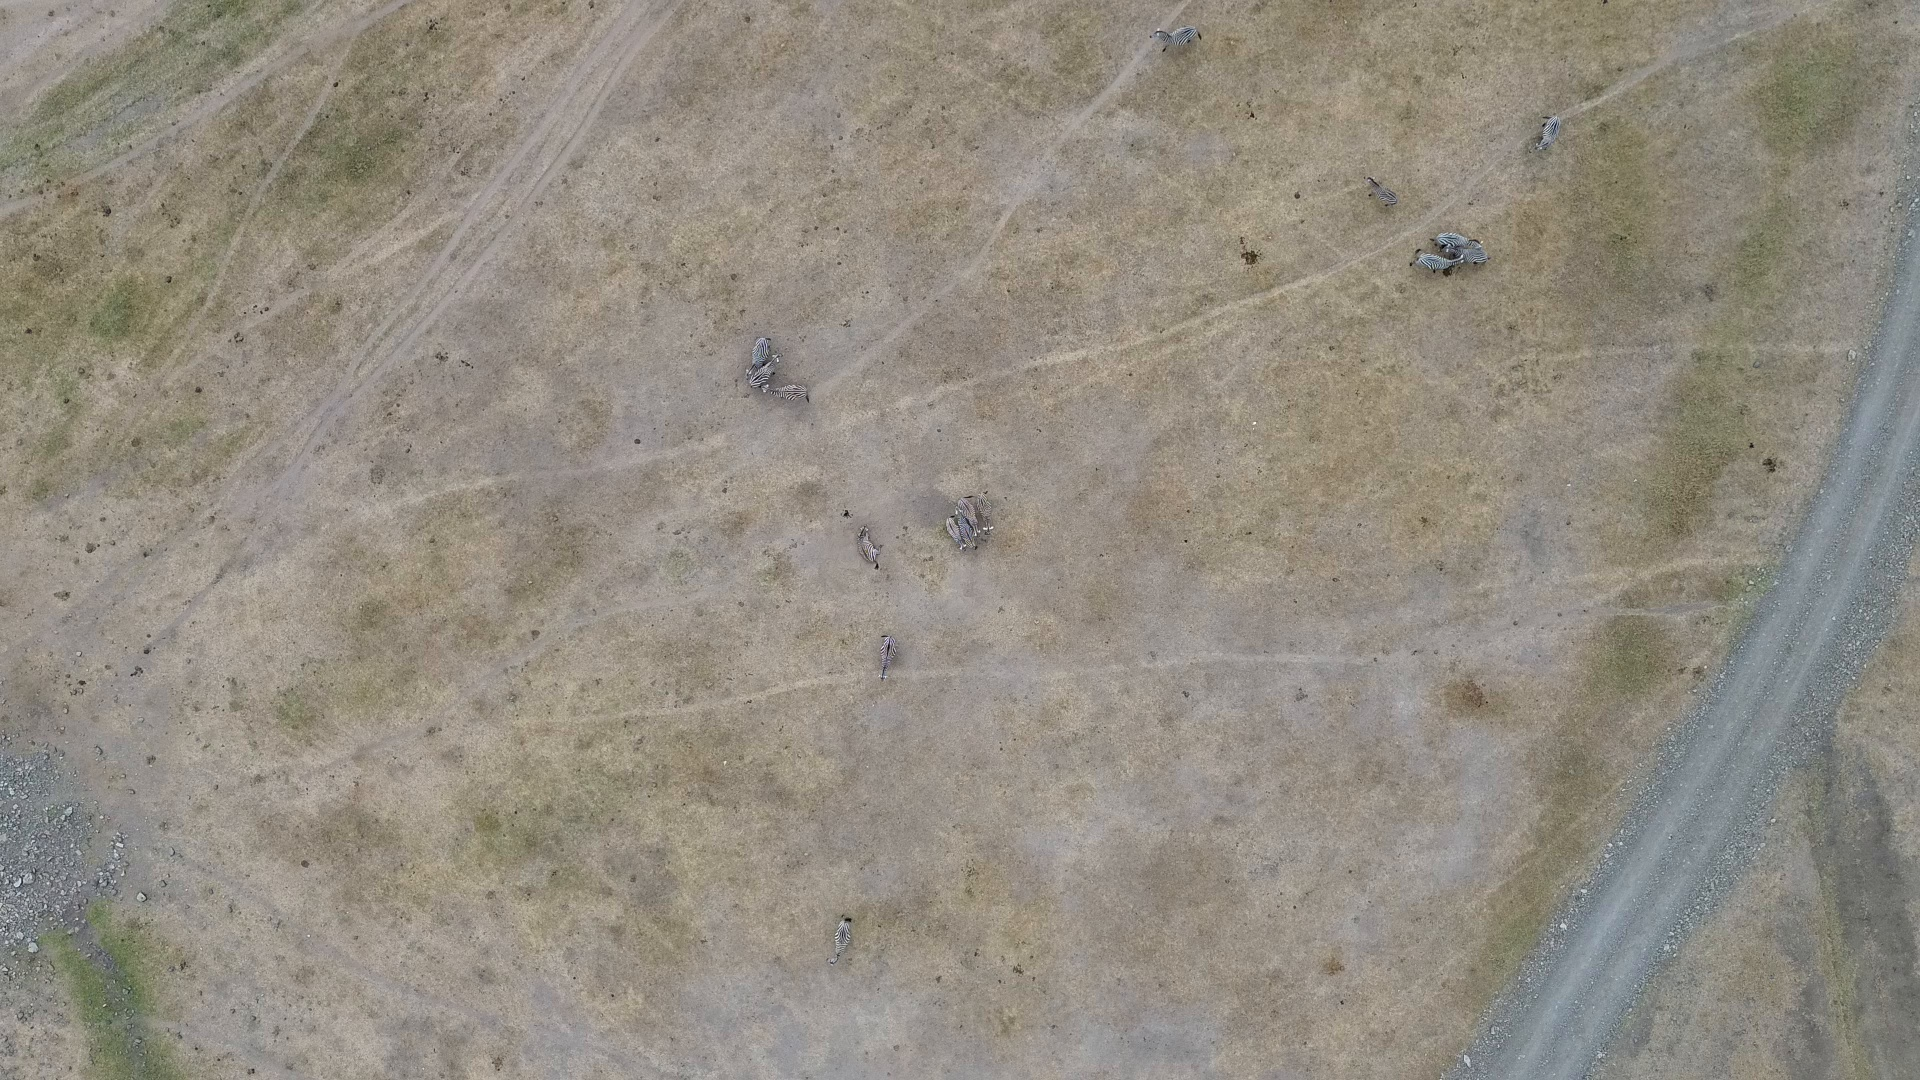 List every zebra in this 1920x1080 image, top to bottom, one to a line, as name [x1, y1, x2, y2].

zebra [1150, 26, 1198, 45]
zebra [1535, 116, 1560, 151]
zebra [1366, 178, 1398, 205]
zebra [1434, 232, 1484, 248]
zebra [1441, 243, 1490, 263]
zebra [1411, 251, 1458, 269]
zebra [752, 338, 770, 362]
zebra [750, 340, 765, 367]
zebra [766, 351, 782, 371]
zebra [751, 367, 765, 388]
zebra [759, 370, 777, 391]
zebra [775, 383, 810, 399]
zebra [978, 494, 994, 535]
zebra [959, 497, 980, 536]
zebra [955, 506, 977, 549]
zebra [946, 517, 967, 550]
zebra [861, 530, 879, 560]
zebra [880, 636, 896, 678]
zebra [828, 919, 850, 966]